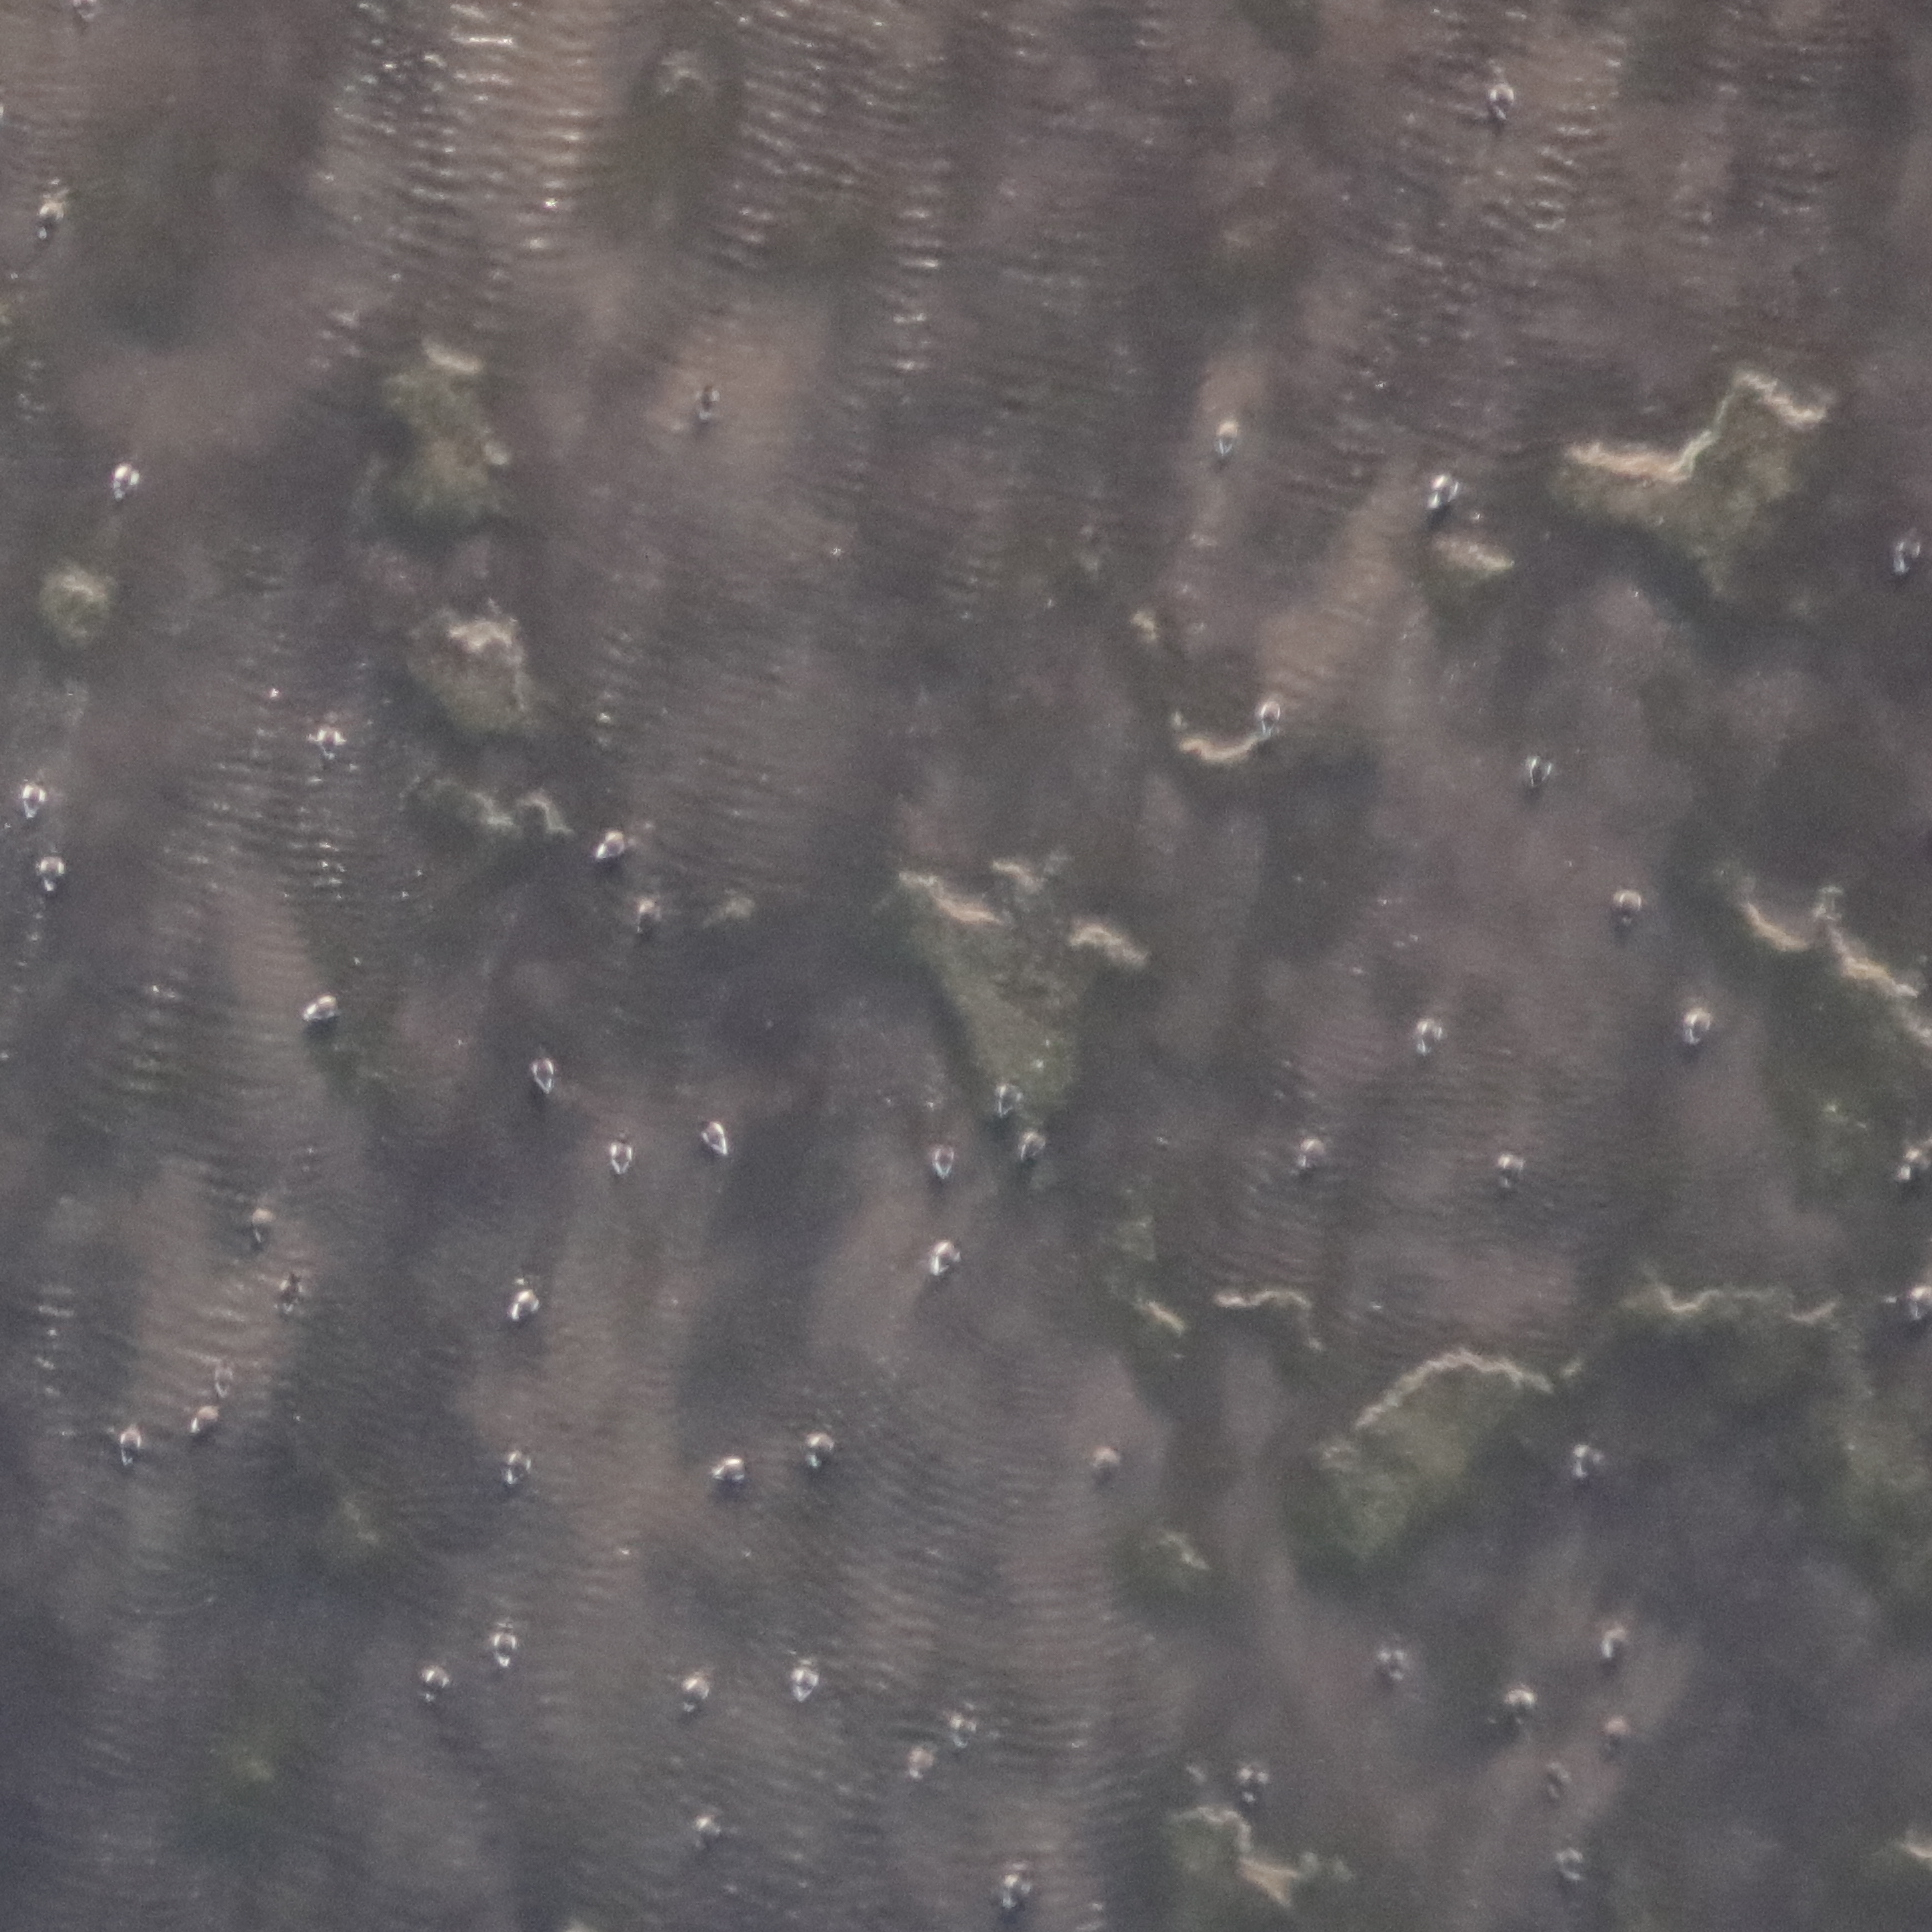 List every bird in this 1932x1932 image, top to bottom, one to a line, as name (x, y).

brant (1499, 97)
brant (49, 214)
brant (708, 402)
brant (1225, 439)
brant (129, 477)
brant (1440, 493)
brant (1909, 548)
brant (1269, 724)
brant (329, 741)
brant (1536, 765)
brant (32, 802)
brant (615, 847)
brant (50, 869)
brant (1629, 905)
brant (650, 923)
brant (322, 1009)
brant (1701, 1019)
brant (1428, 1029)
brant (543, 1072)
brant (1009, 1101)
brant (715, 1137)
brant (1034, 1142)
brant (1308, 1151)
brant (621, 1155)
brant (940, 1158)
brant (1515, 1162)
brant (1917, 1164)
brant (264, 1229)
brant (945, 1256)
brant (290, 1299)
brant (528, 1302)
brant (1920, 1303)
brant (223, 1379)
brant (208, 1422)
brant (130, 1441)
brant (821, 1446)
brant (1589, 1458)
brant (1111, 1466)
brant (516, 1468)
brant (730, 1469)
brant (503, 1643)
brant (1612, 1645)
brant (1390, 1661)
brant (803, 1678)
brant (435, 1681)
brant (695, 1689)
brant (1511, 1702)
brant (961, 1722)
brant (1618, 1734)
brant (927, 1767)
brant (1251, 1779)
brant (1559, 1779)
brant (706, 1832)
brant (1567, 1869)
brant (1012, 1883)